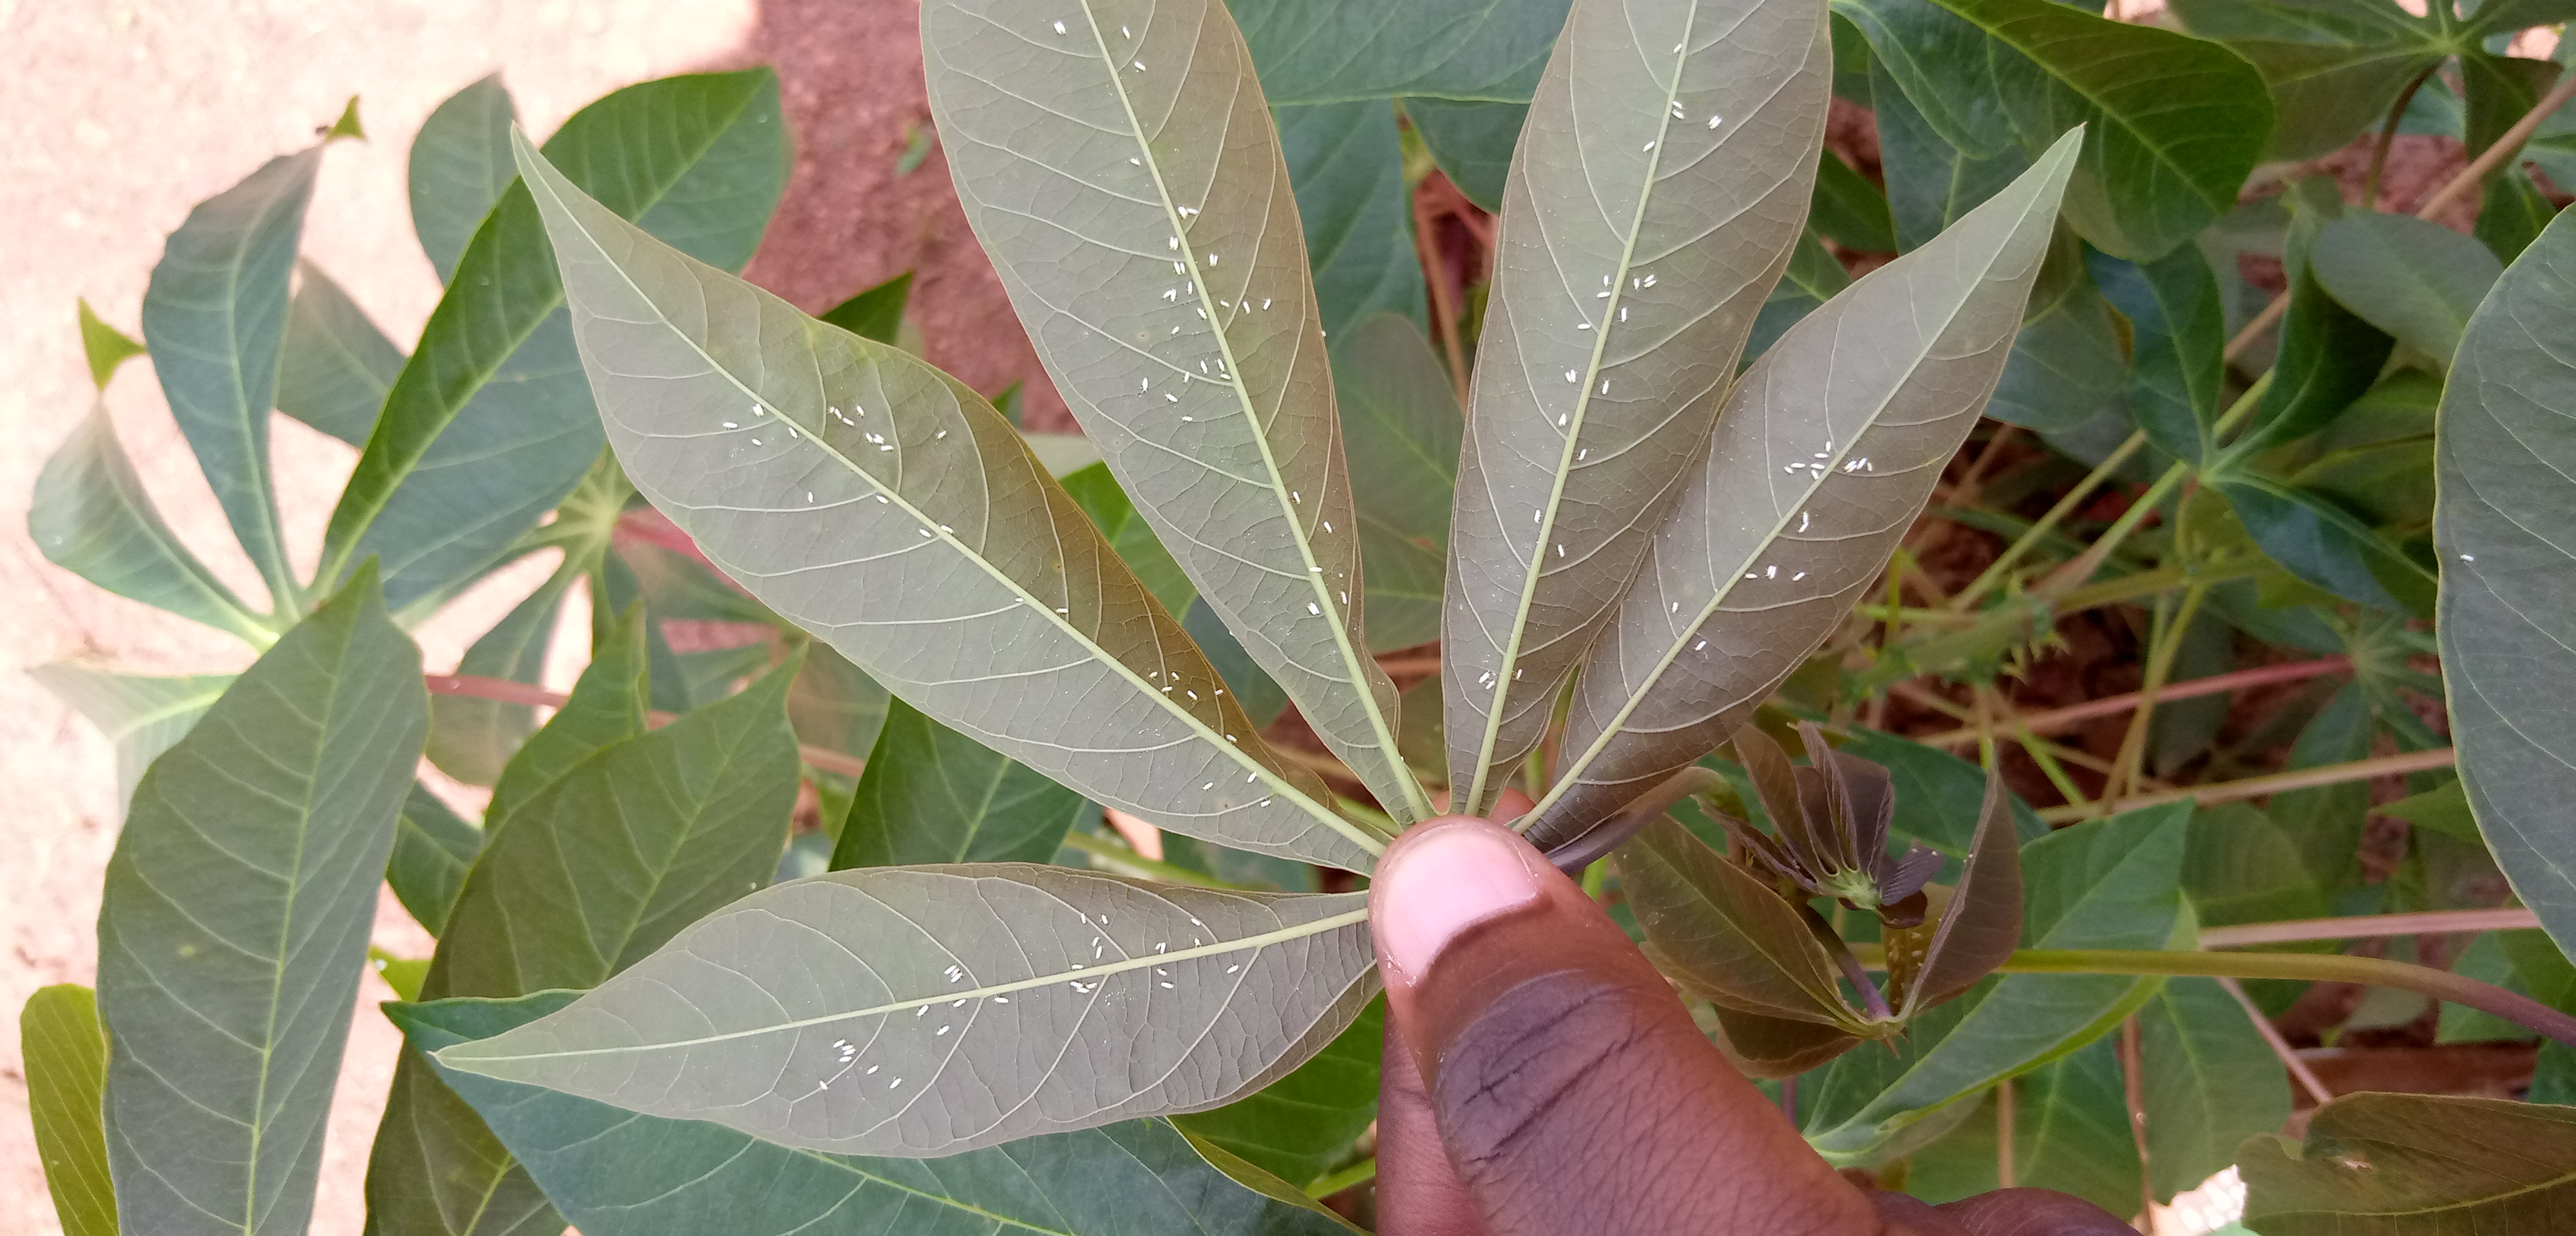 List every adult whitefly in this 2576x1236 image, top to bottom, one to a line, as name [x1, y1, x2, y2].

whitefly [1059, 21, 1069, 35]
whitefly [1054, 22, 1062, 36]
whitefly [1119, 24, 1134, 42]
whitefly [1669, 42, 1684, 55]
whitefly [1131, 59, 1149, 73]
whitefly [1669, 98, 1685, 110]
whitefly [1669, 108, 1686, 121]
whitefly [1707, 114, 1721, 127]
whitefly [1709, 117, 1723, 132]
whitefly [1640, 138, 1659, 158]
whitefly [1127, 155, 1142, 169]
whitefly [1177, 205, 1186, 220]
whitefly [1186, 206, 1202, 217]
whitefly [1168, 234, 1173, 250]
whitefly [1173, 235, 1180, 252]
whitefly [1208, 252, 1215, 268]
whitefly [1214, 253, 1220, 268]
whitefly [1172, 259, 1182, 276]
whitefly [1179, 261, 1189, 275]
whitefly [1602, 272, 1612, 288]
whitefly [1642, 272, 1656, 284]
whitefly [1633, 276, 1640, 294]
whitefly [1643, 279, 1658, 291]
whitefly [1185, 280, 1198, 299]
whitefly [1170, 286, 1179, 303]
whitefly [1161, 288, 1172, 301]
whitefly [1595, 290, 1613, 301]
whitefly [1261, 297, 1273, 312]
whitefly [1218, 297, 1231, 309]
whitefly [1240, 300, 1253, 316]
whitefly [1195, 305, 1209, 321]
whitefly [1618, 306, 1631, 325]
whitefly [1576, 319, 1593, 333]
whitefly [1169, 324, 1182, 337]
whitefly [1318, 327, 1330, 341]
whitefly [1215, 357, 1229, 372]
whitefly [1198, 359, 1210, 376]
whitefly [1570, 367, 1579, 384]
whitefly [1181, 370, 1193, 386]
whitefly [1563, 371, 1571, 384]
whitefly [1218, 372, 1233, 382]
whitefly [1600, 375, 1613, 398]
whitefly [1139, 376, 1153, 393]
whitefly [1163, 391, 1180, 405]
whitefly [756, 402, 766, 416]
whitefly [855, 403, 867, 418]
whitefly [826, 404, 835, 415]
whitefly [752, 406, 760, 418]
whitefly [834, 406, 842, 420]
whitefly [1555, 409, 1571, 428]
whitefly [1179, 414, 1195, 425]
whitefly [841, 416, 855, 428]
whitefly [721, 420, 739, 430]
whitefly [786, 425, 800, 441]
whitefly [933, 427, 949, 441]
whitefly [863, 429, 873, 445]
whitefly [874, 433, 886, 440]
whitefly [750, 436, 764, 448]
whitefly [871, 437, 884, 445]
whitefly [1823, 437, 1833, 453]
whitefly [878, 444, 896, 453]
whitefly [1575, 444, 1589, 464]
whitefly [1812, 451, 1830, 460]
whitefly [1857, 456, 1868, 471]
whitefly [1842, 460, 1857, 471]
whitefly [1789, 460, 1806, 470]
whitefly [1866, 460, 1876, 473]
whitefly [1809, 462, 1826, 472]
whitefly [1781, 464, 1795, 477]
whitefly [1846, 464, 1858, 474]
whitefly [1809, 469, 1822, 483]
whitefly [1289, 487, 1303, 505]
whitefly [805, 489, 820, 505]
whitefly [873, 493, 891, 506]
whitefly [1531, 505, 1544, 527]
whitefly [1800, 509, 1810, 524]
whitefly [1321, 520, 1335, 535]
whitefly [1797, 521, 1810, 535]
whitefly [938, 524, 954, 534]
whitefly [915, 527, 936, 542]
whitefly [1555, 541, 1571, 561]
whitefly [1766, 563, 1774, 579]
whitefly [1770, 565, 1779, 581]
whitefly [1307, 565, 1325, 574]
whitefly [1741, 570, 1759, 581]
whitefly [1791, 570, 1806, 584]
whitefly [1338, 588, 1349, 606]
whitefly [1013, 595, 1025, 603]
whitefly [1668, 599, 1683, 616]
whitefly [1309, 602, 1321, 615]
whitefly [1307, 604, 1317, 617]
whitefly [1055, 605, 1071, 617]
whitefly [1692, 638, 1708, 654]
whitefly [1515, 666, 1526, 683]
whitefly [1148, 668, 1159, 680]
whitefly [1477, 668, 1492, 686]
whitefly [1169, 669, 1181, 682]
whitefly [1484, 677, 1497, 692]
whitefly [1160, 683, 1175, 695]
whitefly [1211, 686, 1226, 697]
whitefly [1185, 688, 1200, 702]
whitefly [1224, 731, 1238, 745]
whitefly [1245, 768, 1262, 787]
whitefly [1199, 779, 1216, 791]
whitefly [1257, 796, 1273, 810]
whitefly [1079, 910, 1092, 926]
whitefly [1100, 912, 1113, 926]
whitefly [1188, 915, 1204, 927]
whitefly [1090, 933, 1102, 948]
whitefly [1192, 935, 1204, 948]
whitefly [1159, 940, 1167, 954]
whitefly [1154, 941, 1161, 950]
whitefly [1094, 943, 1104, 960]
whitefly [1069, 962, 1084, 970]
whitefly [1224, 962, 1242, 975]
whitefly [942, 963, 958, 976]
whitefly [1155, 966, 1170, 979]
whitefly [951, 966, 961, 978]
whitefly [950, 971, 964, 985]
whitefly [1068, 980, 1084, 988]
whitefly [1157, 980, 1175, 992]
whitefly [1084, 980, 1100, 989]
whitefly [1074, 987, 1091, 995]
whitefly [991, 993, 1012, 1007]
whitefly [951, 997, 969, 1009]
whitefly [914, 1002, 932, 1019]
whitefly [933, 1022, 954, 1039]
whitefly [831, 1037, 847, 1049]
whitefly [842, 1043, 855, 1053]
whitefly [843, 1047, 857, 1058]
whitefly [837, 1055, 854, 1064]
whitefly [867, 1062, 881, 1076]
whitefly [888, 1075, 903, 1091]
whitefly [817, 1078, 832, 1094]